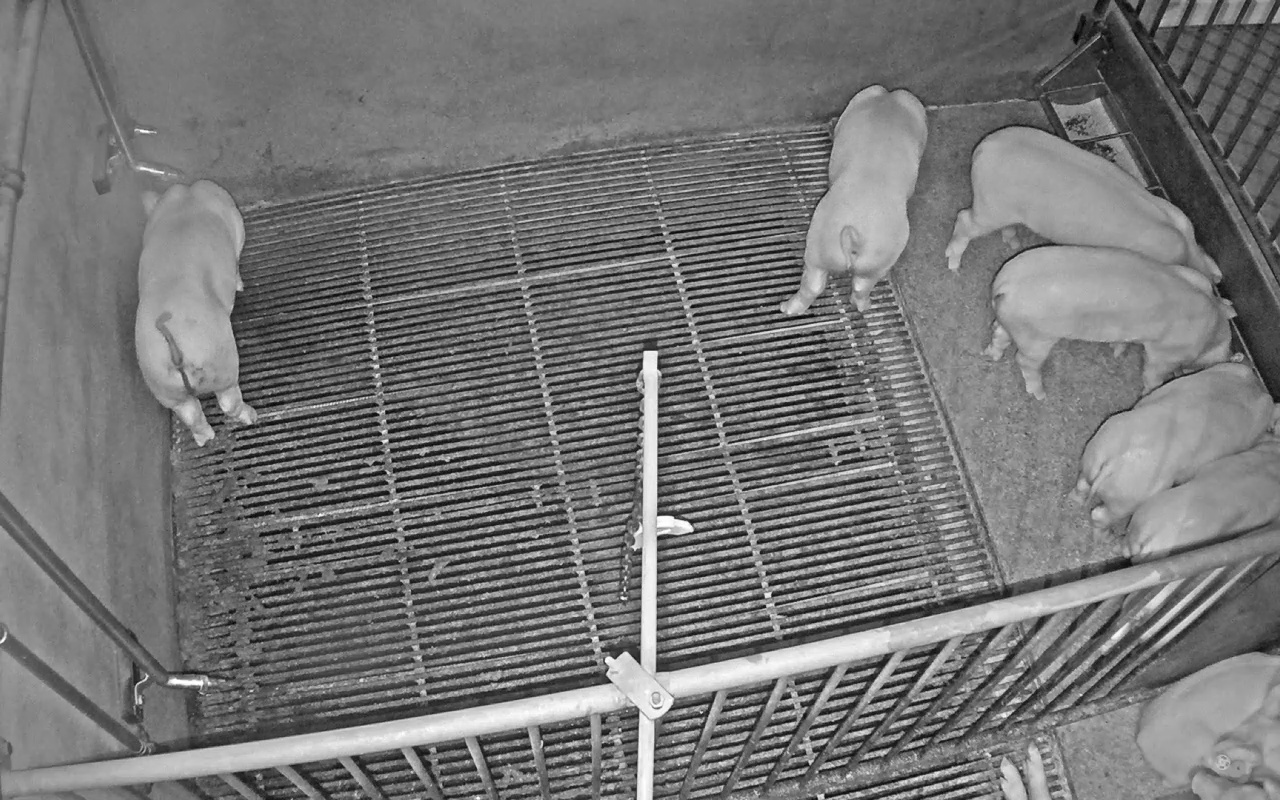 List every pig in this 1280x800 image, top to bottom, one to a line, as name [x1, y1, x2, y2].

pig [781, 85, 930, 319]
pig [944, 124, 1223, 285]
pig [132, 179, 260, 448]
pig [986, 245, 1237, 400]
pig [1072, 363, 1279, 543]
pig [1111, 429, 1279, 566]
pig [1092, 557, 1261, 656]
pig [1131, 653, 1279, 790]
pig [1201, 686, 1279, 787]
pig [1188, 768, 1279, 799]